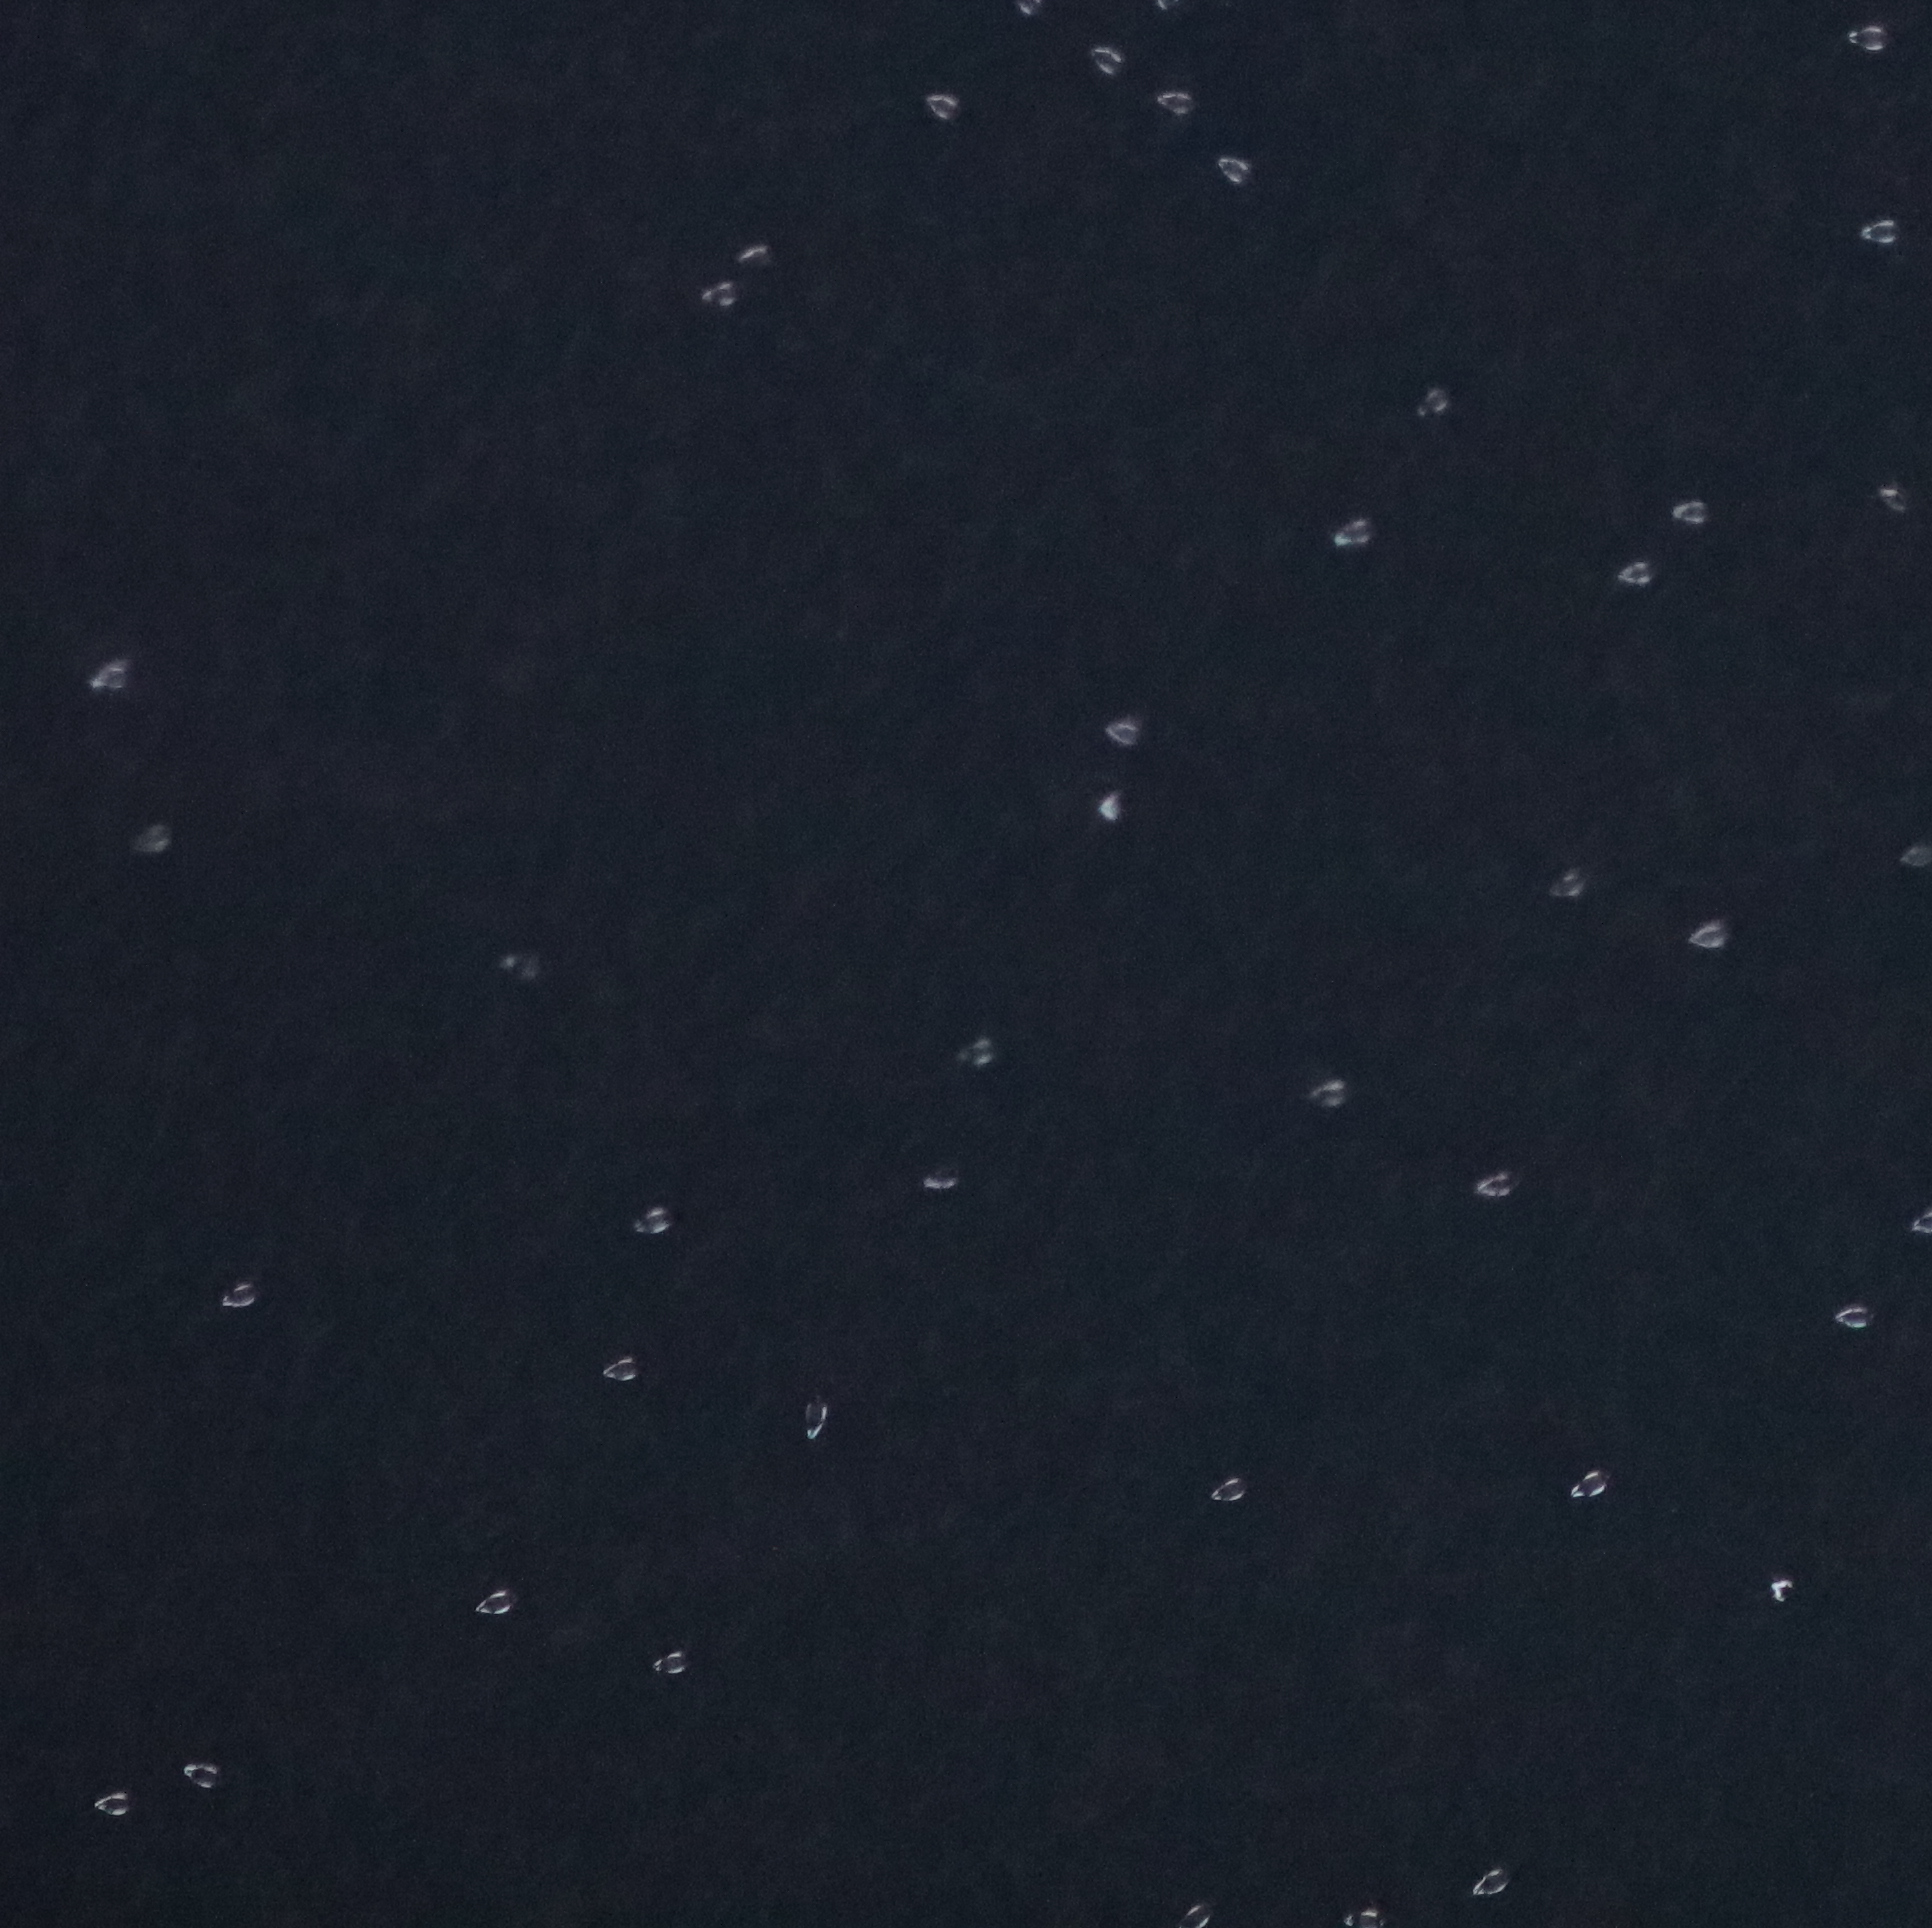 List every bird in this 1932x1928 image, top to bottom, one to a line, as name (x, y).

brant (1028, 3)
brant (1872, 39)
brant (1109, 63)
brant (1180, 102)
brant (943, 105)
brant (1236, 173)
brant (1883, 234)
brant (757, 255)
brant (721, 295)
brant (1436, 403)
brant (1895, 499)
brant (1692, 512)
brant (1357, 532)
brant (1636, 573)
brant (112, 673)
brant (1125, 733)
brant (1115, 806)
brant (154, 837)
brant (1923, 856)
brant (1567, 884)
brant (1713, 937)
brant (522, 966)
brant (983, 1054)
brant (1331, 1096)
brant (944, 1174)
brant (1500, 1185)
brant (654, 1221)
brant (242, 1295)
brant (1856, 1316)
brant (624, 1369)
brant (817, 1416)
brant (1592, 1485)
brant (1232, 1490)
brant (1787, 1591)
brant (498, 1602)
brant (672, 1664)
brant (207, 1776)
brant (116, 1806)
brant (1495, 1882)
brant (1195, 1920)
brant (1367, 1922)